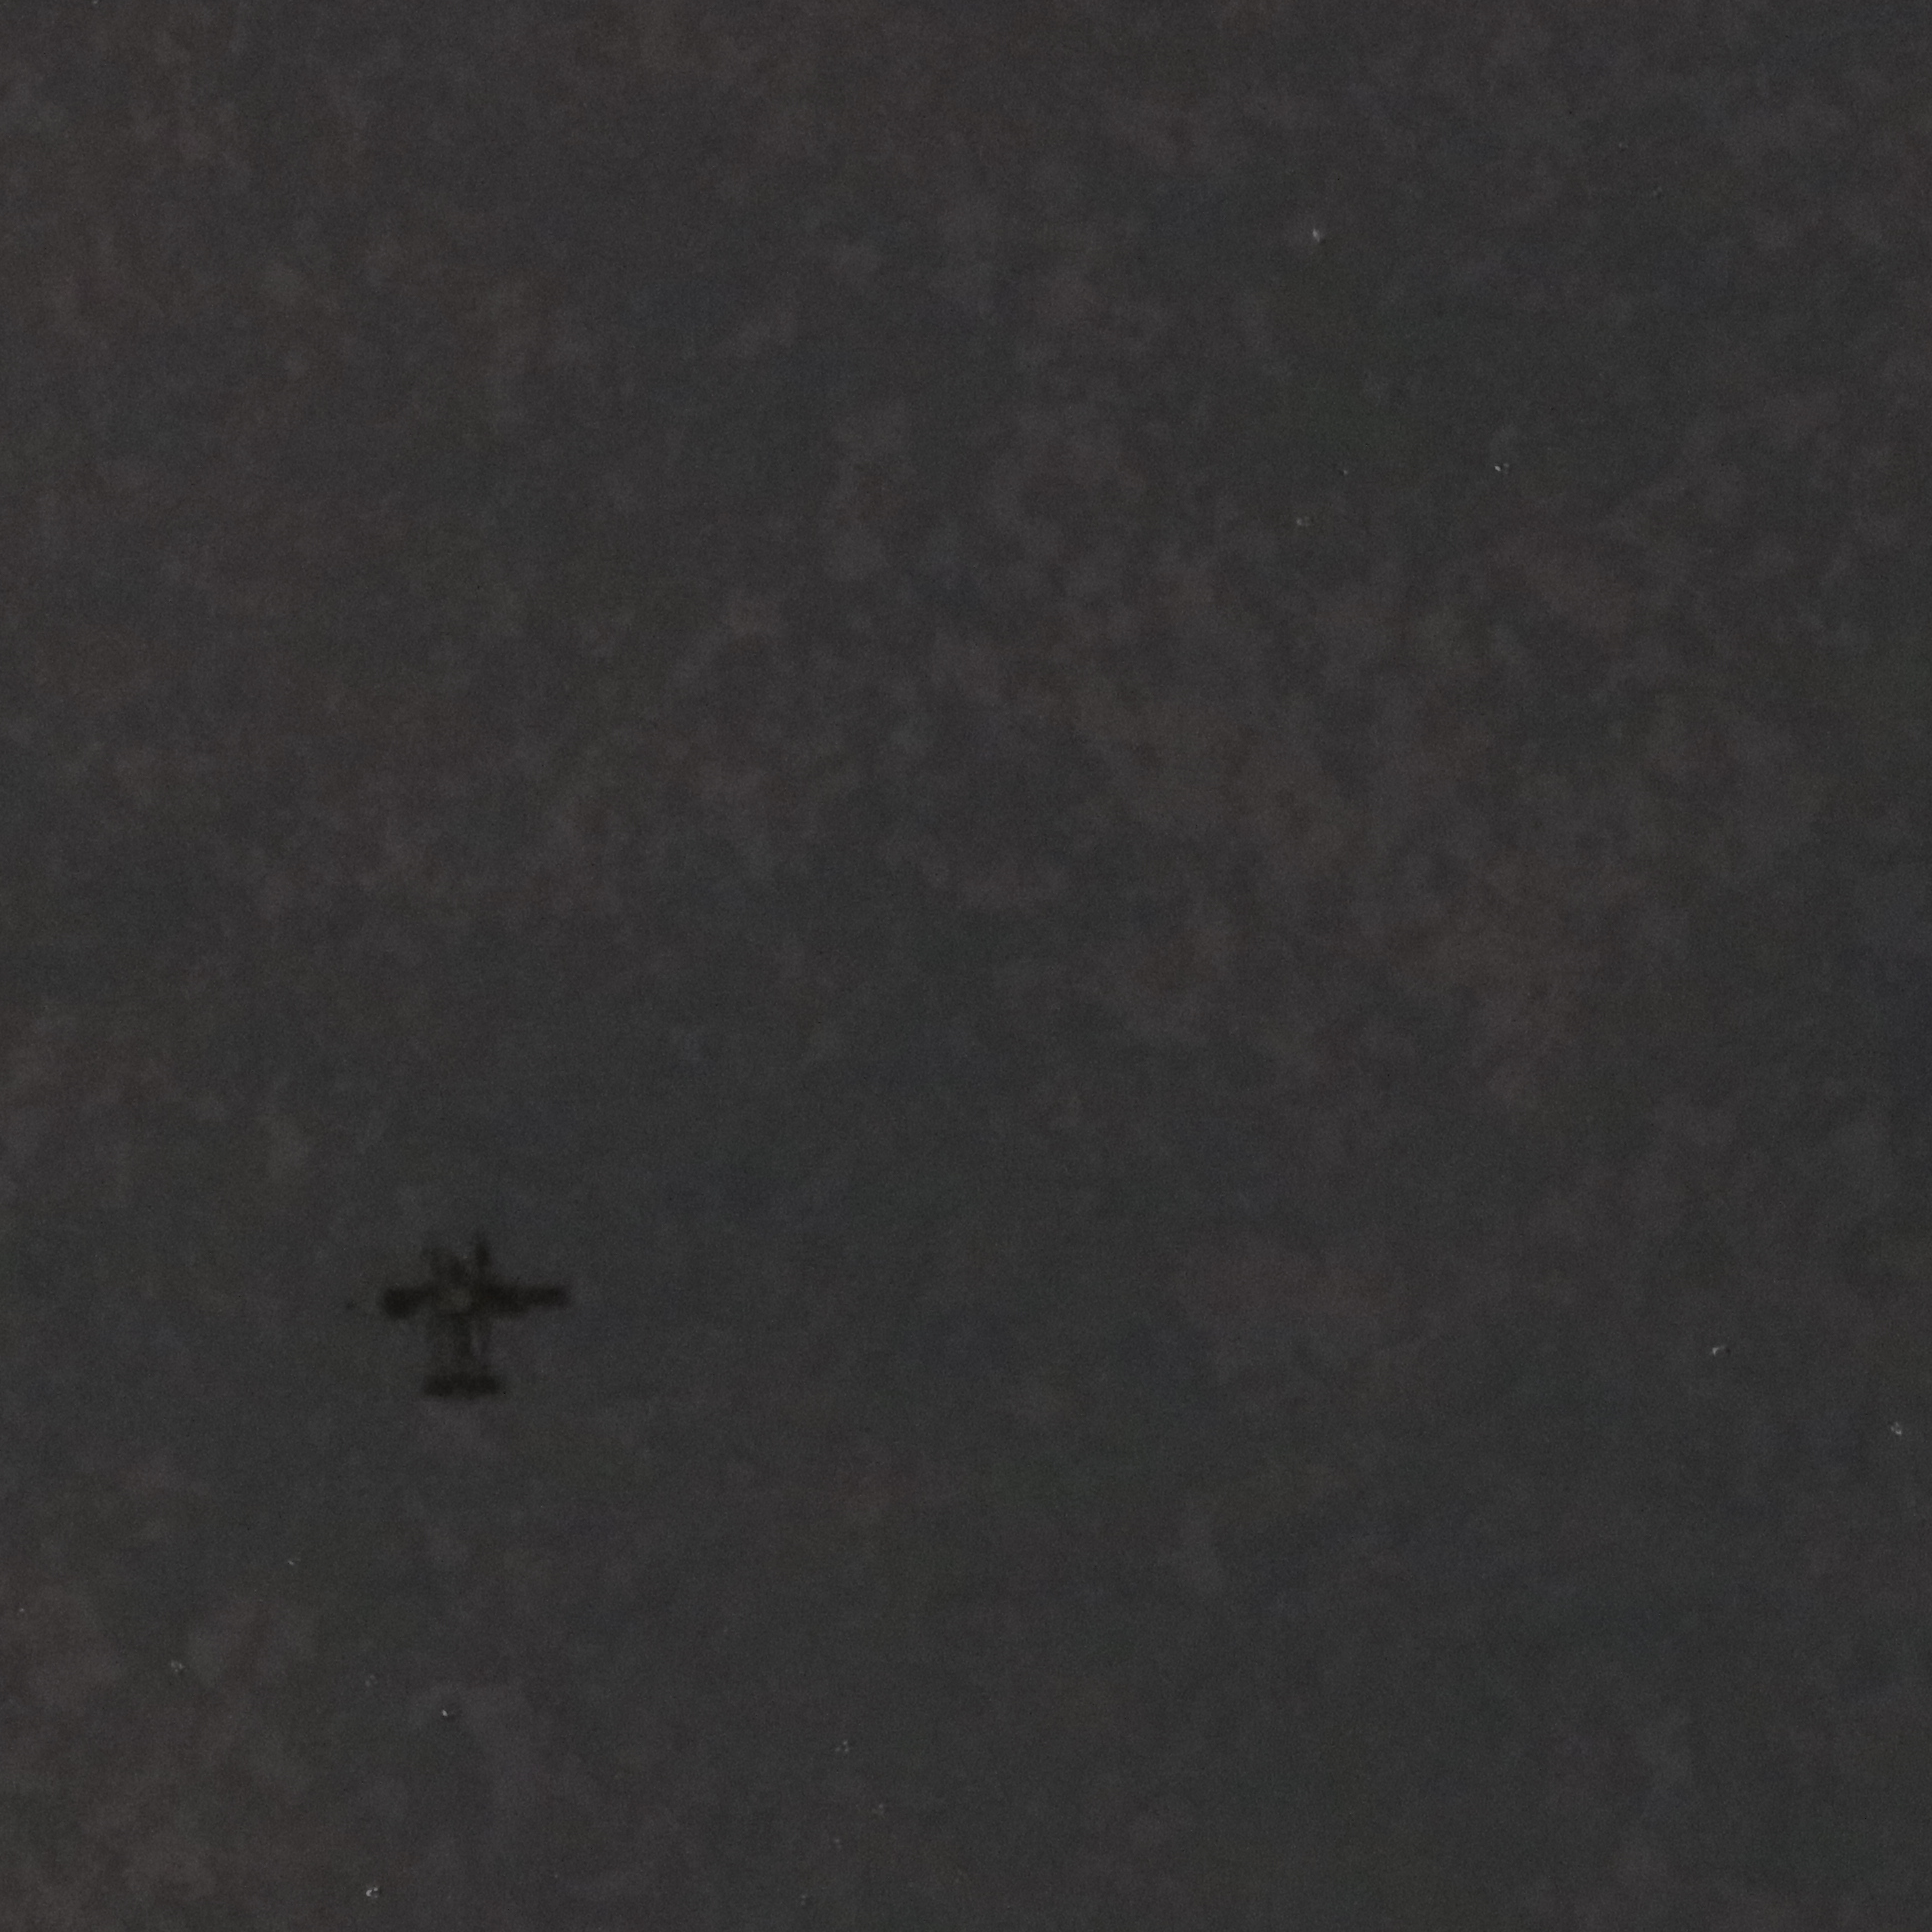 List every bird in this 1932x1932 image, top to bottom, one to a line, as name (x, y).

brant (1622, 148)
brant (1656, 192)
brant (1319, 233)
brant (1342, 467)
brant (1505, 474)
brant (1304, 528)
brant (1720, 1351)
brant (1895, 1432)
brant (299, 1557)
brant (26, 1615)
brant (178, 1661)
brant (375, 1675)
brant (449, 1717)
brant (853, 1749)
brant (881, 1811)
brant (844, 1840)
brant (379, 1889)
brant (807, 1901)